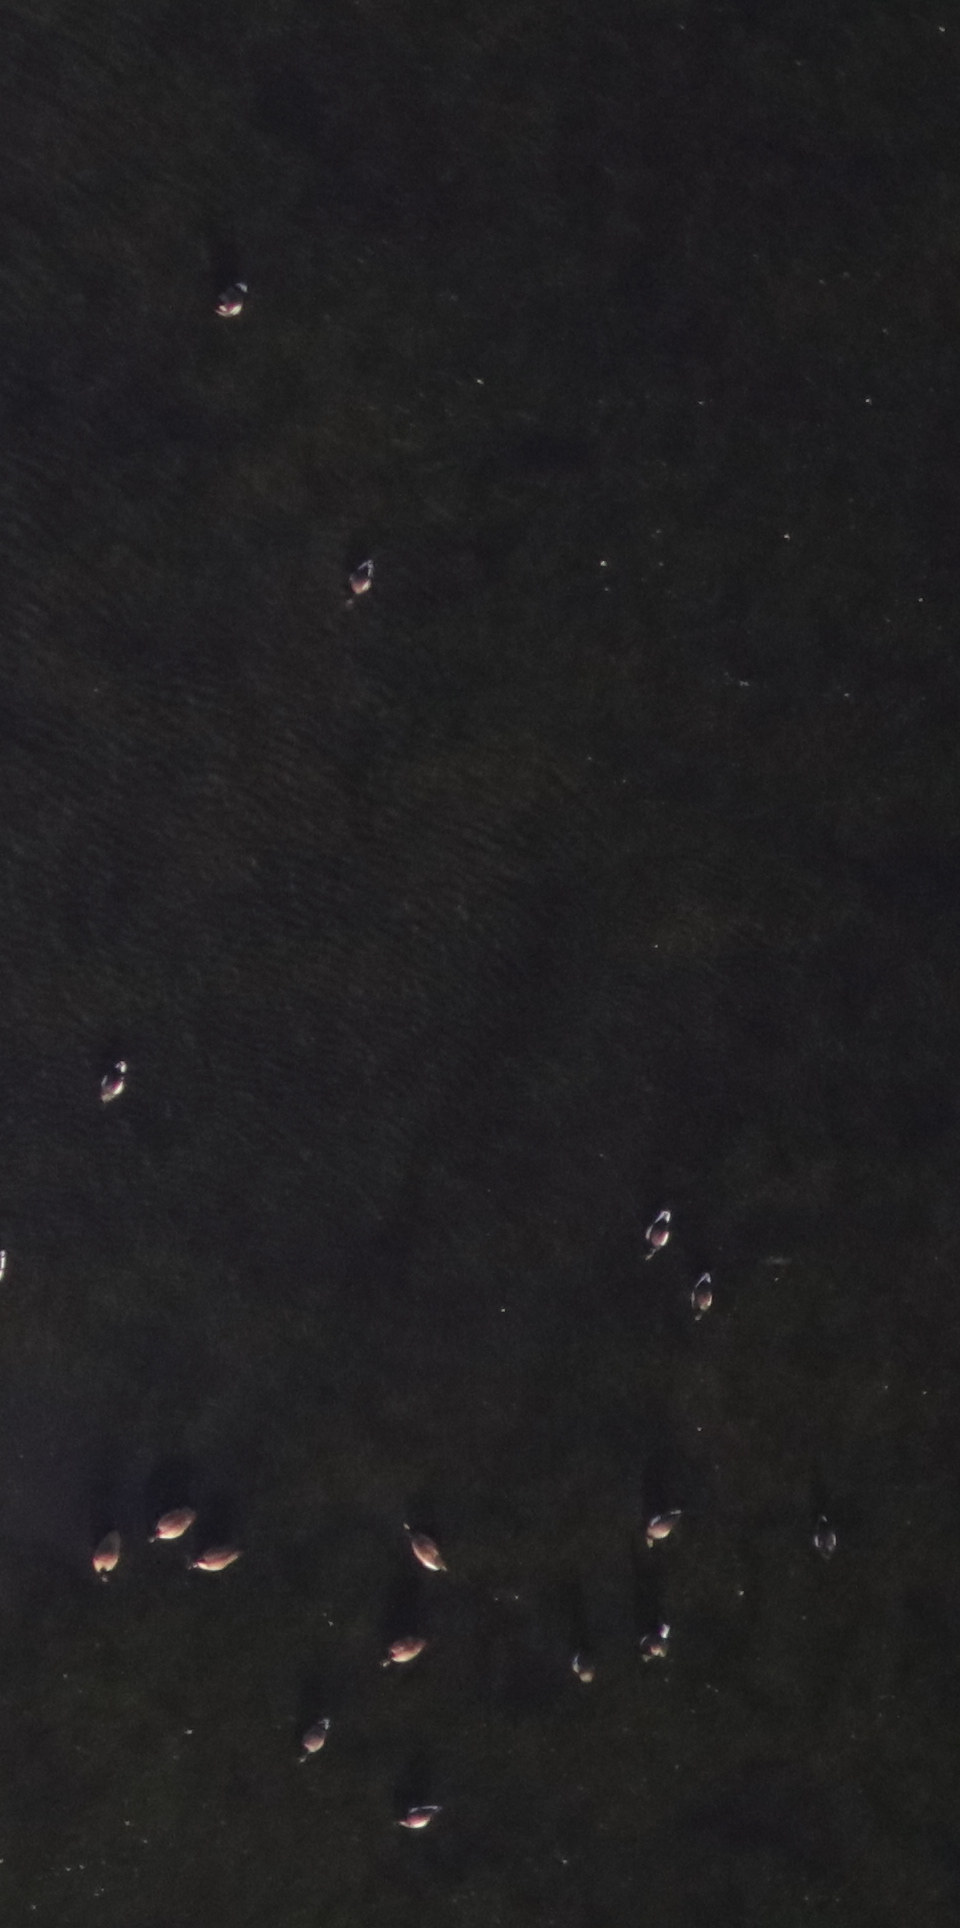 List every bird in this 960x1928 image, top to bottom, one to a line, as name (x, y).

brant (230, 300)
brant (359, 581)
brant (110, 1083)
brant (658, 1235)
brant (700, 1296)
Canada goose (174, 1521)
brant (661, 1525)
brant (825, 1537)
Canada goose (427, 1550)
Canada goose (106, 1552)
Canada goose (217, 1555)
brant (664, 1638)
Canada goose (406, 1650)
brant (314, 1738)
brant (417, 1818)